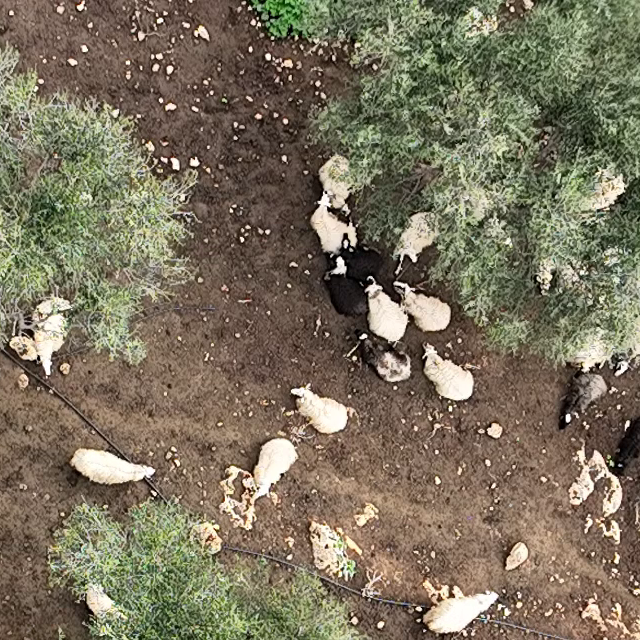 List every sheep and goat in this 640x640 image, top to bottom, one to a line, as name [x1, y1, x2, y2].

sheep [437, 6, 498, 58]
sheep [320, 153, 355, 216]
sheep [569, 163, 626, 212]
sheep [310, 194, 358, 253]
sheep [389, 211, 444, 262]
sheep [339, 236, 381, 278]
sheep [321, 257, 368, 316]
sheep [393, 279, 451, 332]
sheep [365, 280, 408, 342]
sheep [33, 302, 69, 381]
sheep [613, 314, 639, 377]
sheep [561, 328, 624, 363]
sheep [355, 332, 411, 381]
sheep [423, 343, 477, 401]
sheep [557, 374, 605, 428]
sheep [289, 386, 346, 436]
sheep [608, 409, 639, 472]
sheep [248, 438, 299, 502]
sheep [70, 449, 156, 486]
sheep [82, 580, 124, 621]
sheep [420, 590, 497, 633]